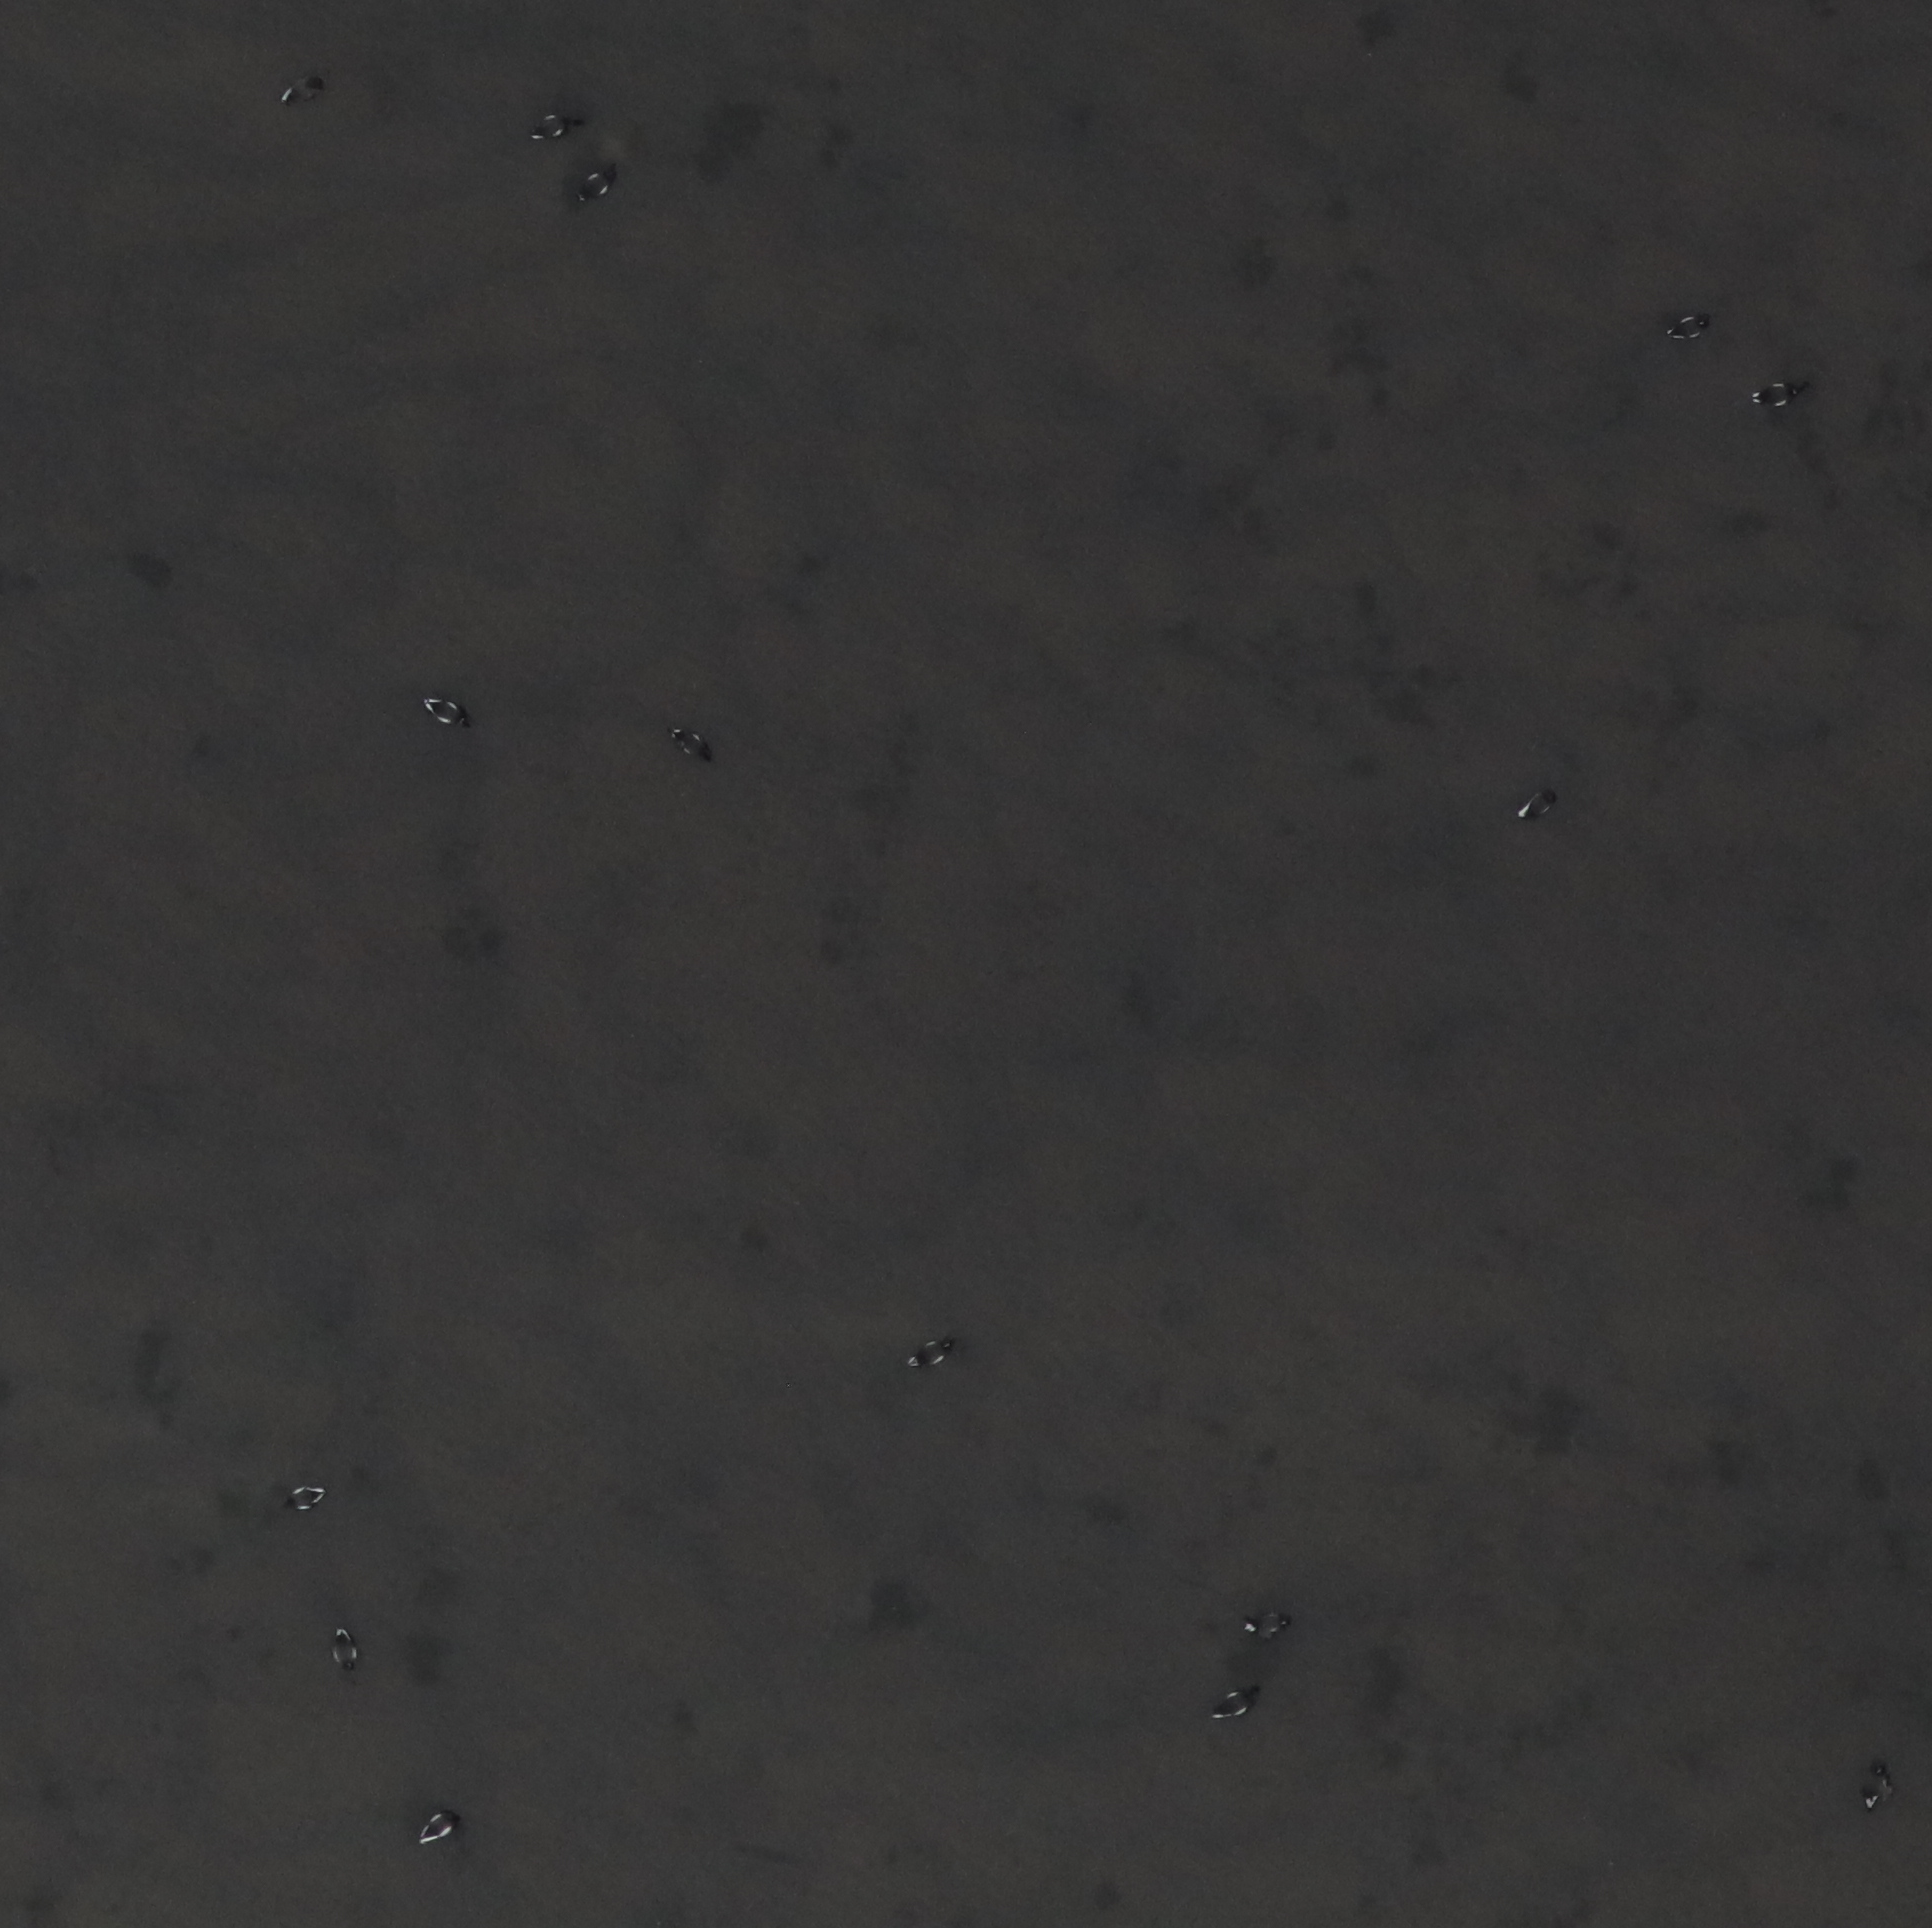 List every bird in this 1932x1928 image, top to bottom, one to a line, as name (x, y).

brant (308, 83)
brant (551, 125)
brant (596, 186)
brant (1689, 327)
brant (1777, 392)
brant (447, 698)
brant (693, 740)
brant (1541, 804)
brant (950, 1345)
brant (303, 1499)
brant (1270, 1613)
brant (346, 1649)
brant (1234, 1705)
brant (1876, 1789)
brant (438, 1826)